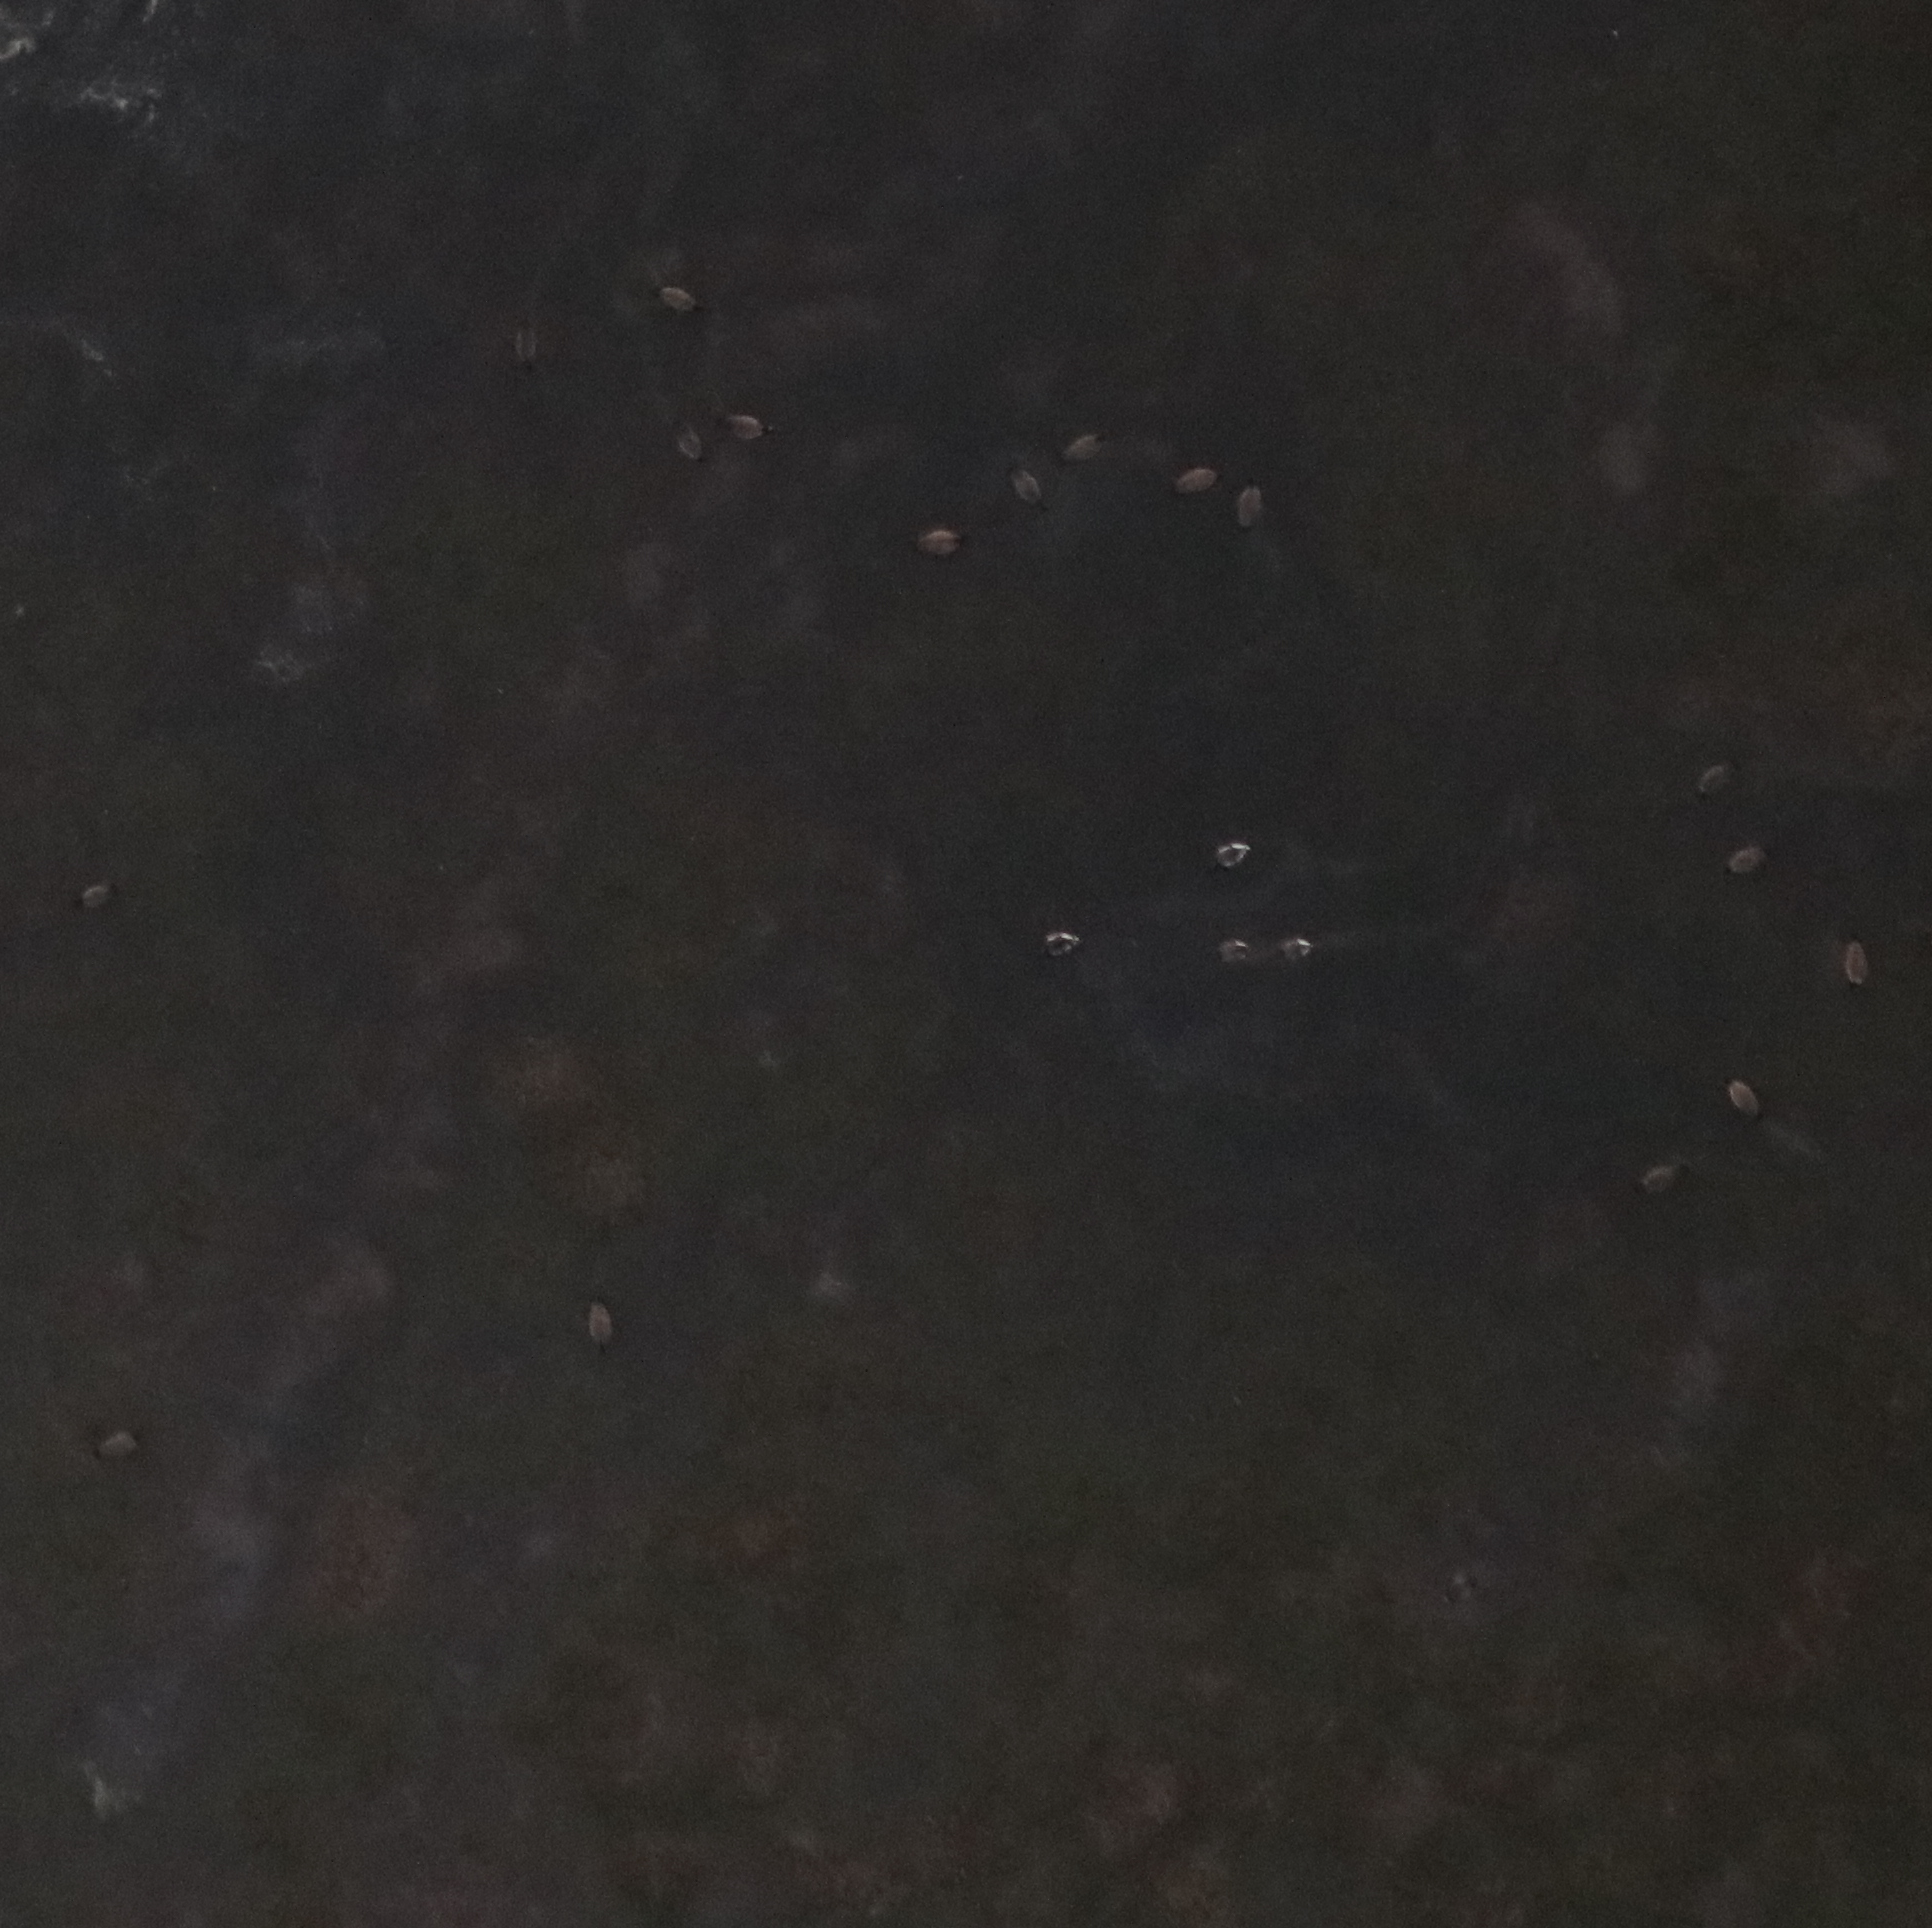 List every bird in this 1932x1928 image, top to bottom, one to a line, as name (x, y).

Canada goose (676, 297)
Canada goose (526, 344)
Canada goose (746, 428)
Canada goose (687, 442)
Canada goose (1084, 450)
Canada goose (1198, 479)
Canada goose (1028, 486)
Canada goose (1250, 505)
Canada goose (940, 541)
Canada goose (1716, 776)
brant (1229, 855)
Canada goose (1744, 862)
Canada goose (97, 898)
brant (1060, 944)
brant (1295, 947)
brant (1232, 952)
Canada goose (1855, 961)
Canada goose (1743, 1099)
Canada goose (1659, 1179)
Canada goose (601, 1323)
Canada goose (116, 1447)
brant (1462, 1589)